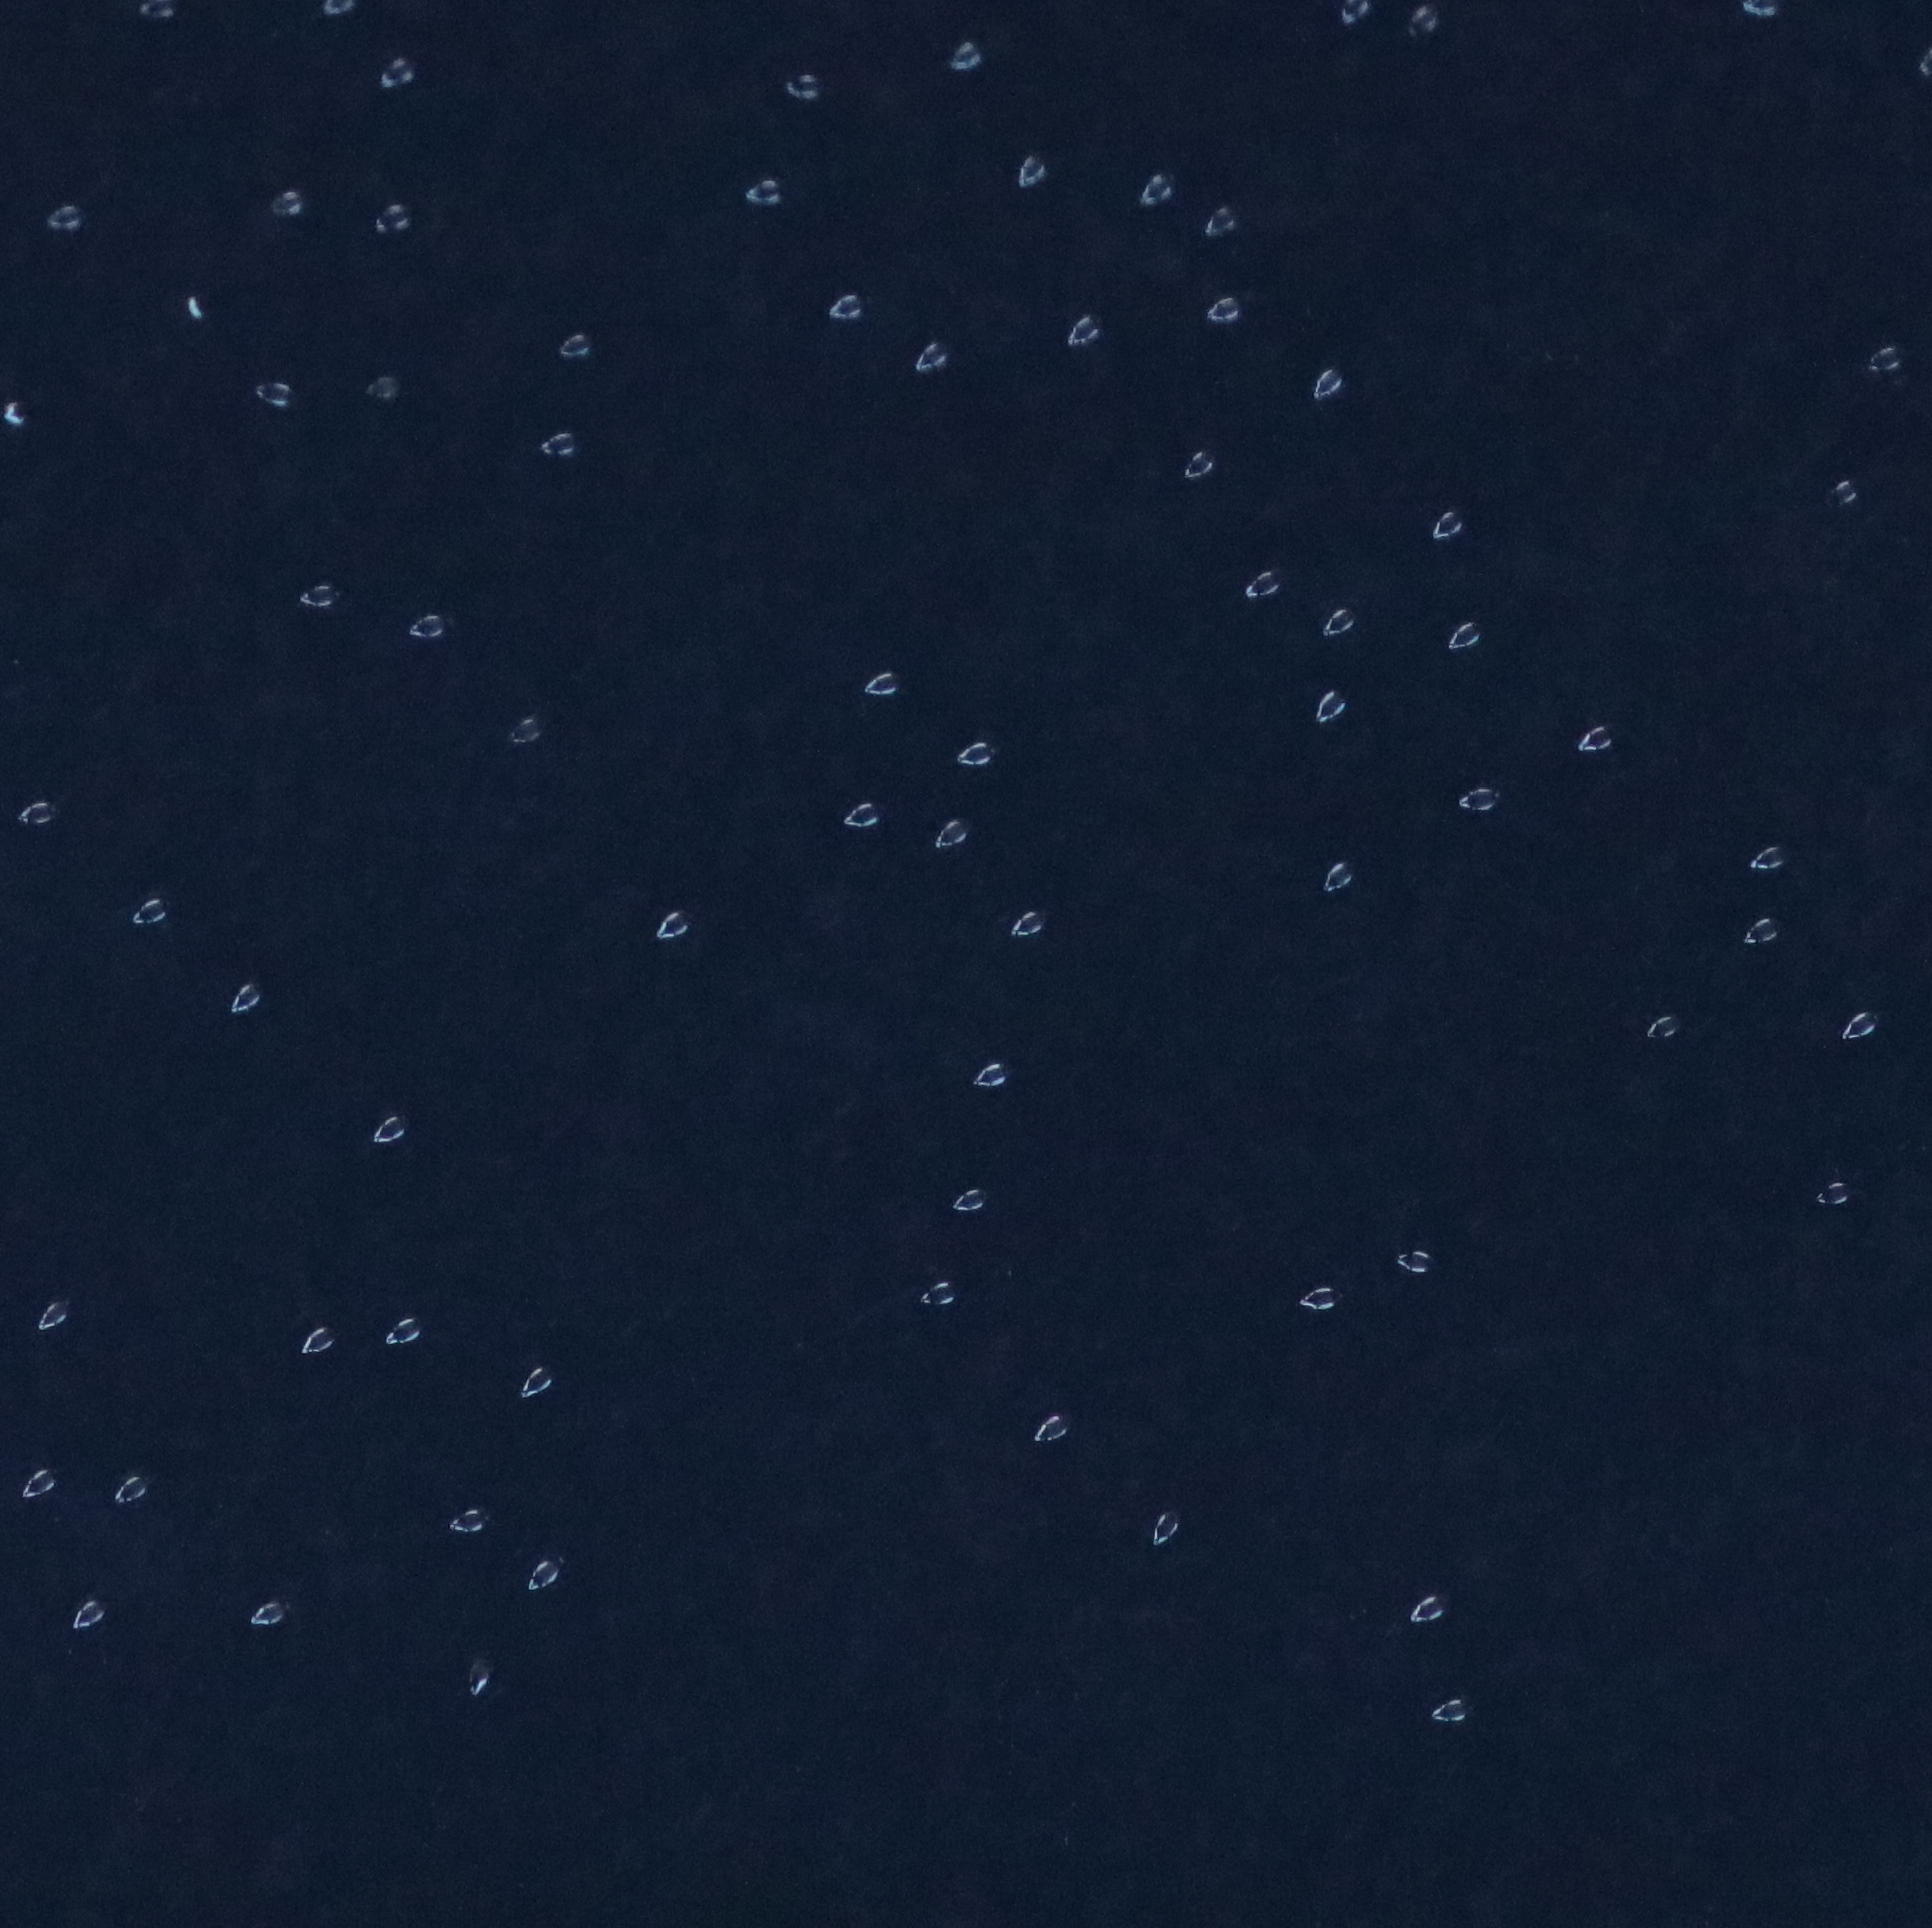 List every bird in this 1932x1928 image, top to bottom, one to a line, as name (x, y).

brant (336, 1)
brant (1764, 1)
brant (159, 4)
brant (1354, 4)
brant (1425, 22)
brant (967, 56)
brant (394, 73)
brant (806, 86)
brant (1033, 168)
brant (763, 187)
brant (1159, 190)
brant (286, 203)
brant (66, 218)
brant (391, 219)
brant (1223, 221)
brant (207, 304)
brant (849, 307)
brant (1224, 309)
brant (1082, 327)
brant (572, 345)
brant (932, 357)
brant (1886, 359)
brant (1327, 380)
brant (385, 387)
brant (275, 393)
brant (17, 408)
brant (560, 443)
brant (1197, 464)
brant (1842, 493)
brant (1450, 523)
brant (1266, 583)
brant (321, 594)
brant (1341, 622)
brant (430, 624)
brant (1467, 636)
brant (882, 682)
brant (1333, 703)
brant (527, 728)
brant (1598, 737)
brant (977, 753)
brant (1481, 797)
brant (38, 812)
brant (864, 814)
brant (951, 833)
brant (1771, 855)
brant (1339, 877)
brant (151, 912)
brant (674, 922)
brant (1027, 923)
brant (1763, 930)
brant (246, 999)
brant (1668, 1023)
brant (1861, 1025)
brant (992, 1075)
brant (391, 1129)
brant (1839, 1195)
brant (969, 1201)
brant (1417, 1261)
brant (938, 1292)
brant (1322, 1299)
brant (55, 1312)
brant (404, 1331)
brant (319, 1340)
brant (536, 1380)
brant (1052, 1430)
brant (41, 1483)
brant (131, 1489)
brant (469, 1519)
brant (1165, 1528)
brant (546, 1573)
brant (1429, 1608)
brant (272, 1611)
brant (88, 1614)
brant (482, 1672)
brant (1453, 1711)